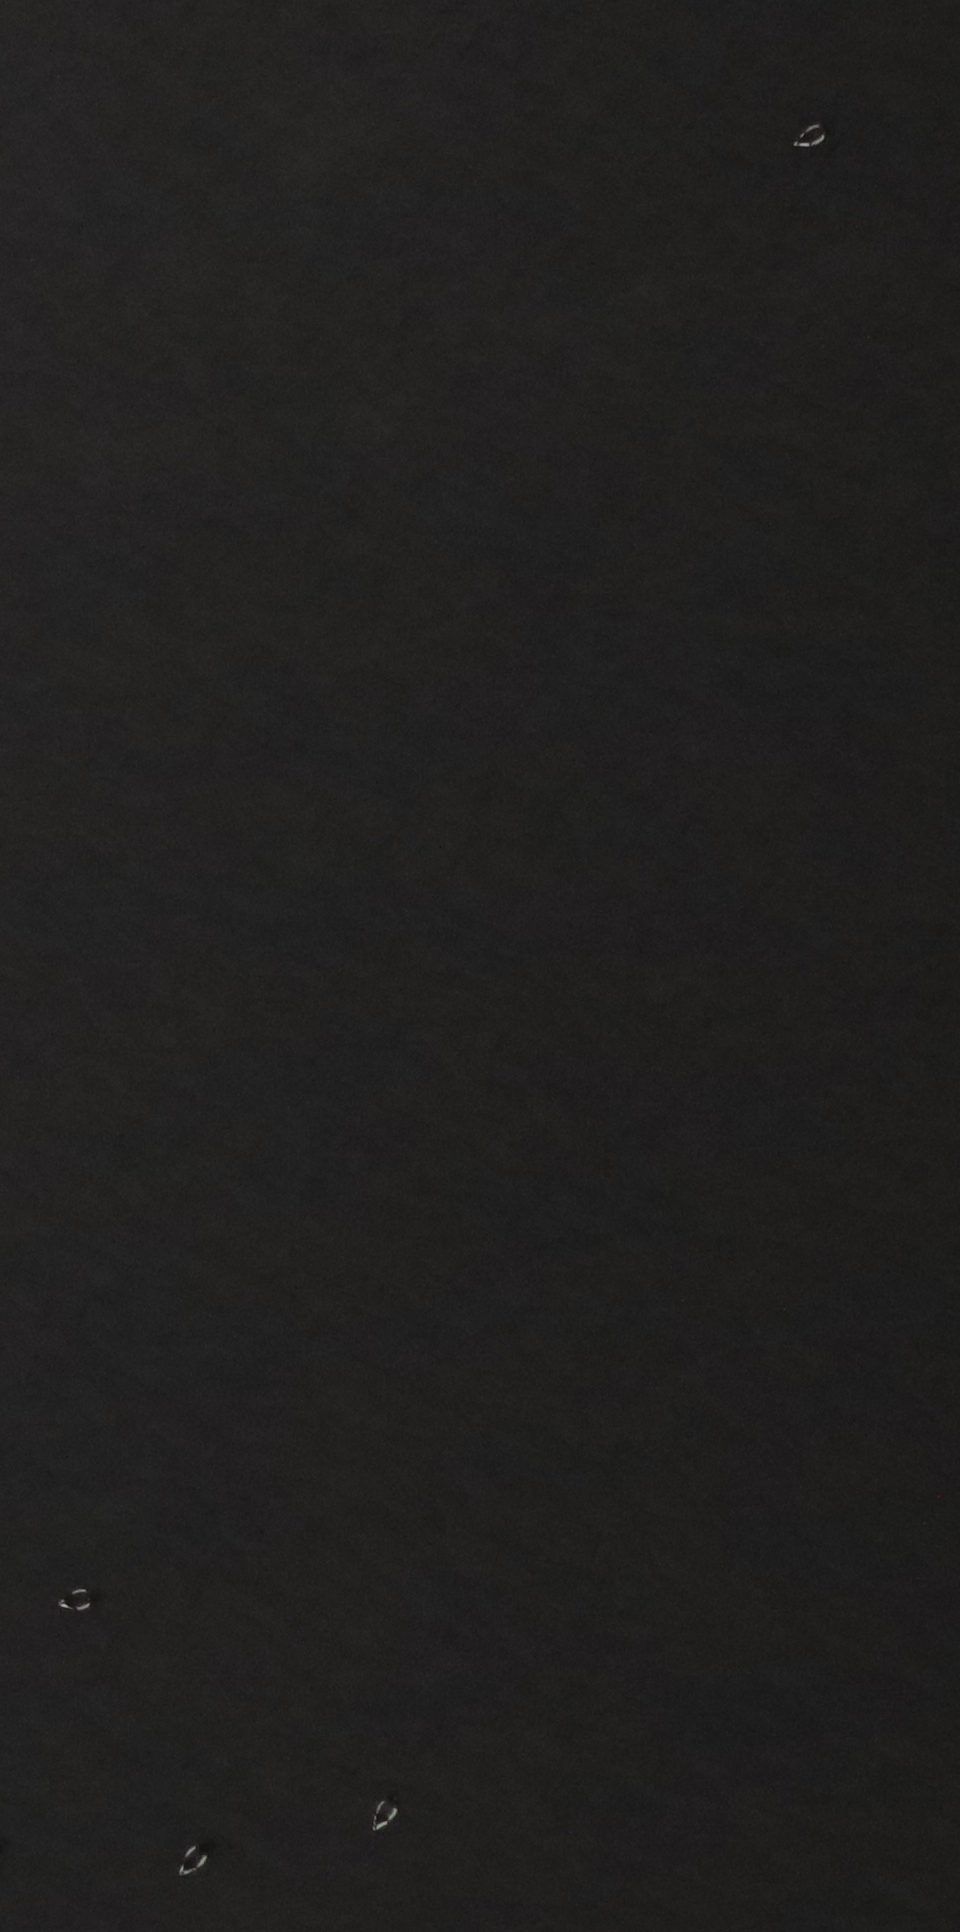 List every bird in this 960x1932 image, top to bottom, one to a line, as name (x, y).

brant (812, 137)
brant (79, 1599)
brant (385, 1812)
brant (195, 1858)